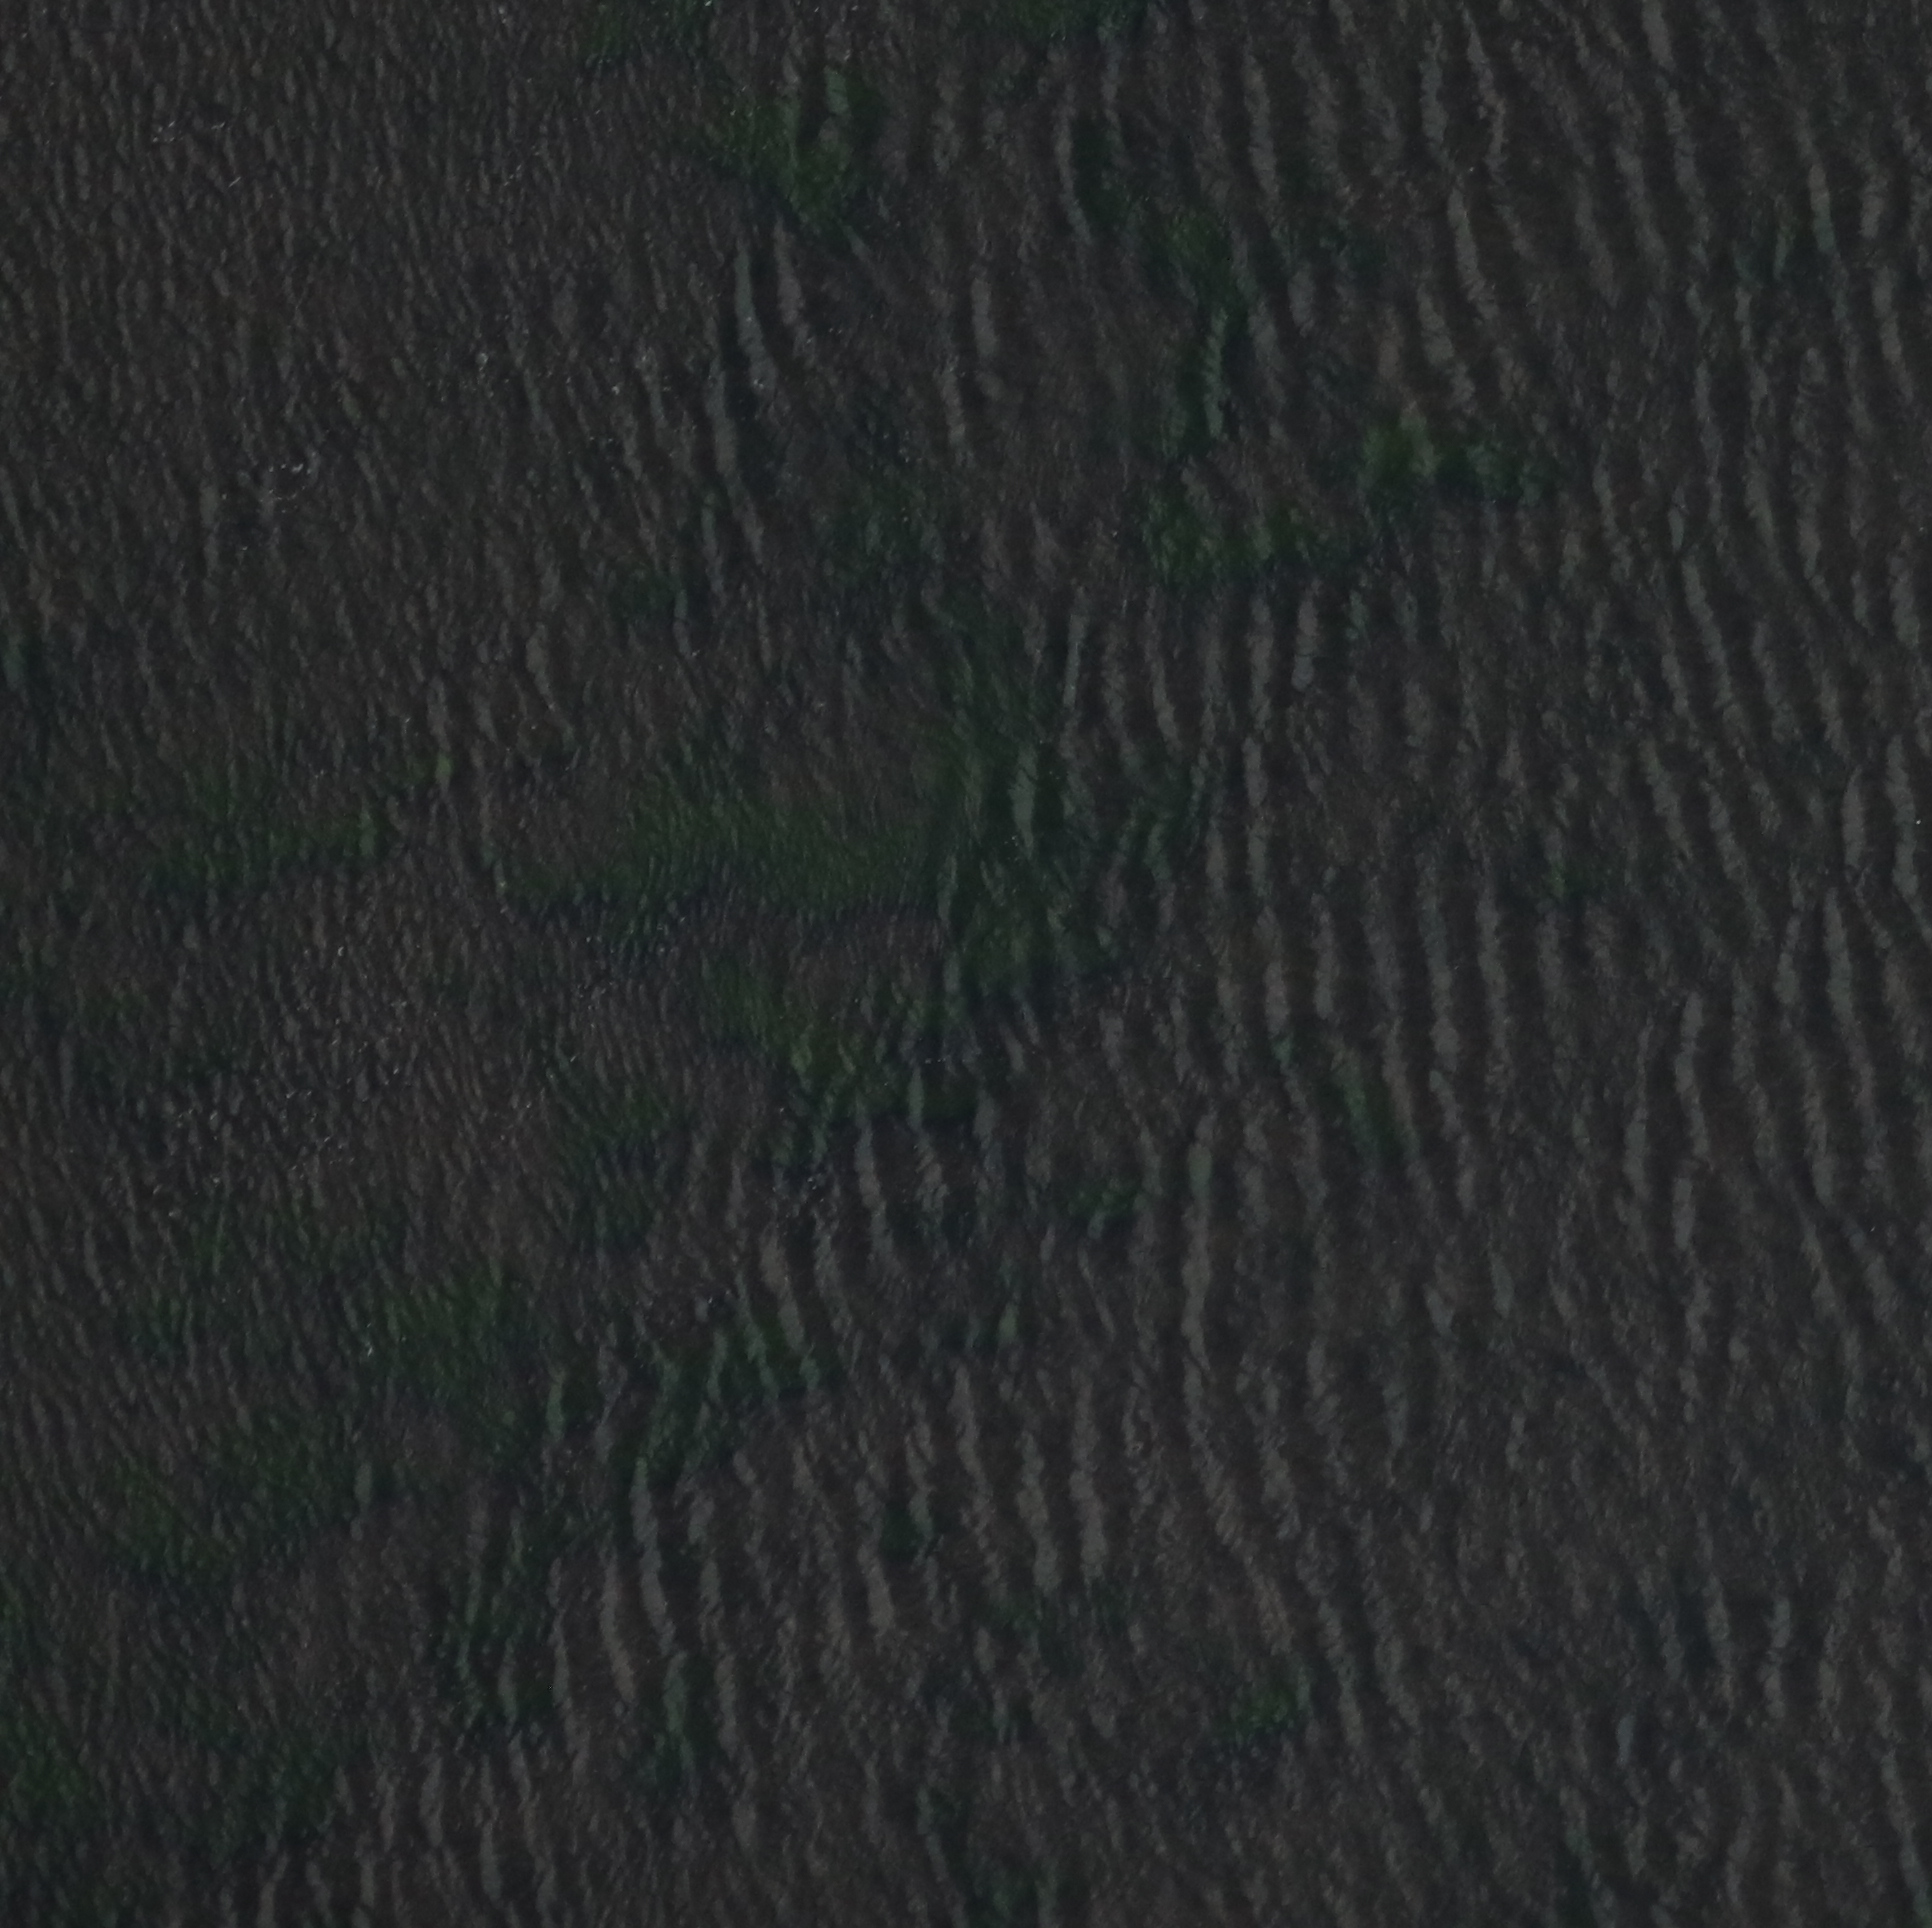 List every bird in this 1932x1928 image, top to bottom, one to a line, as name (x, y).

None